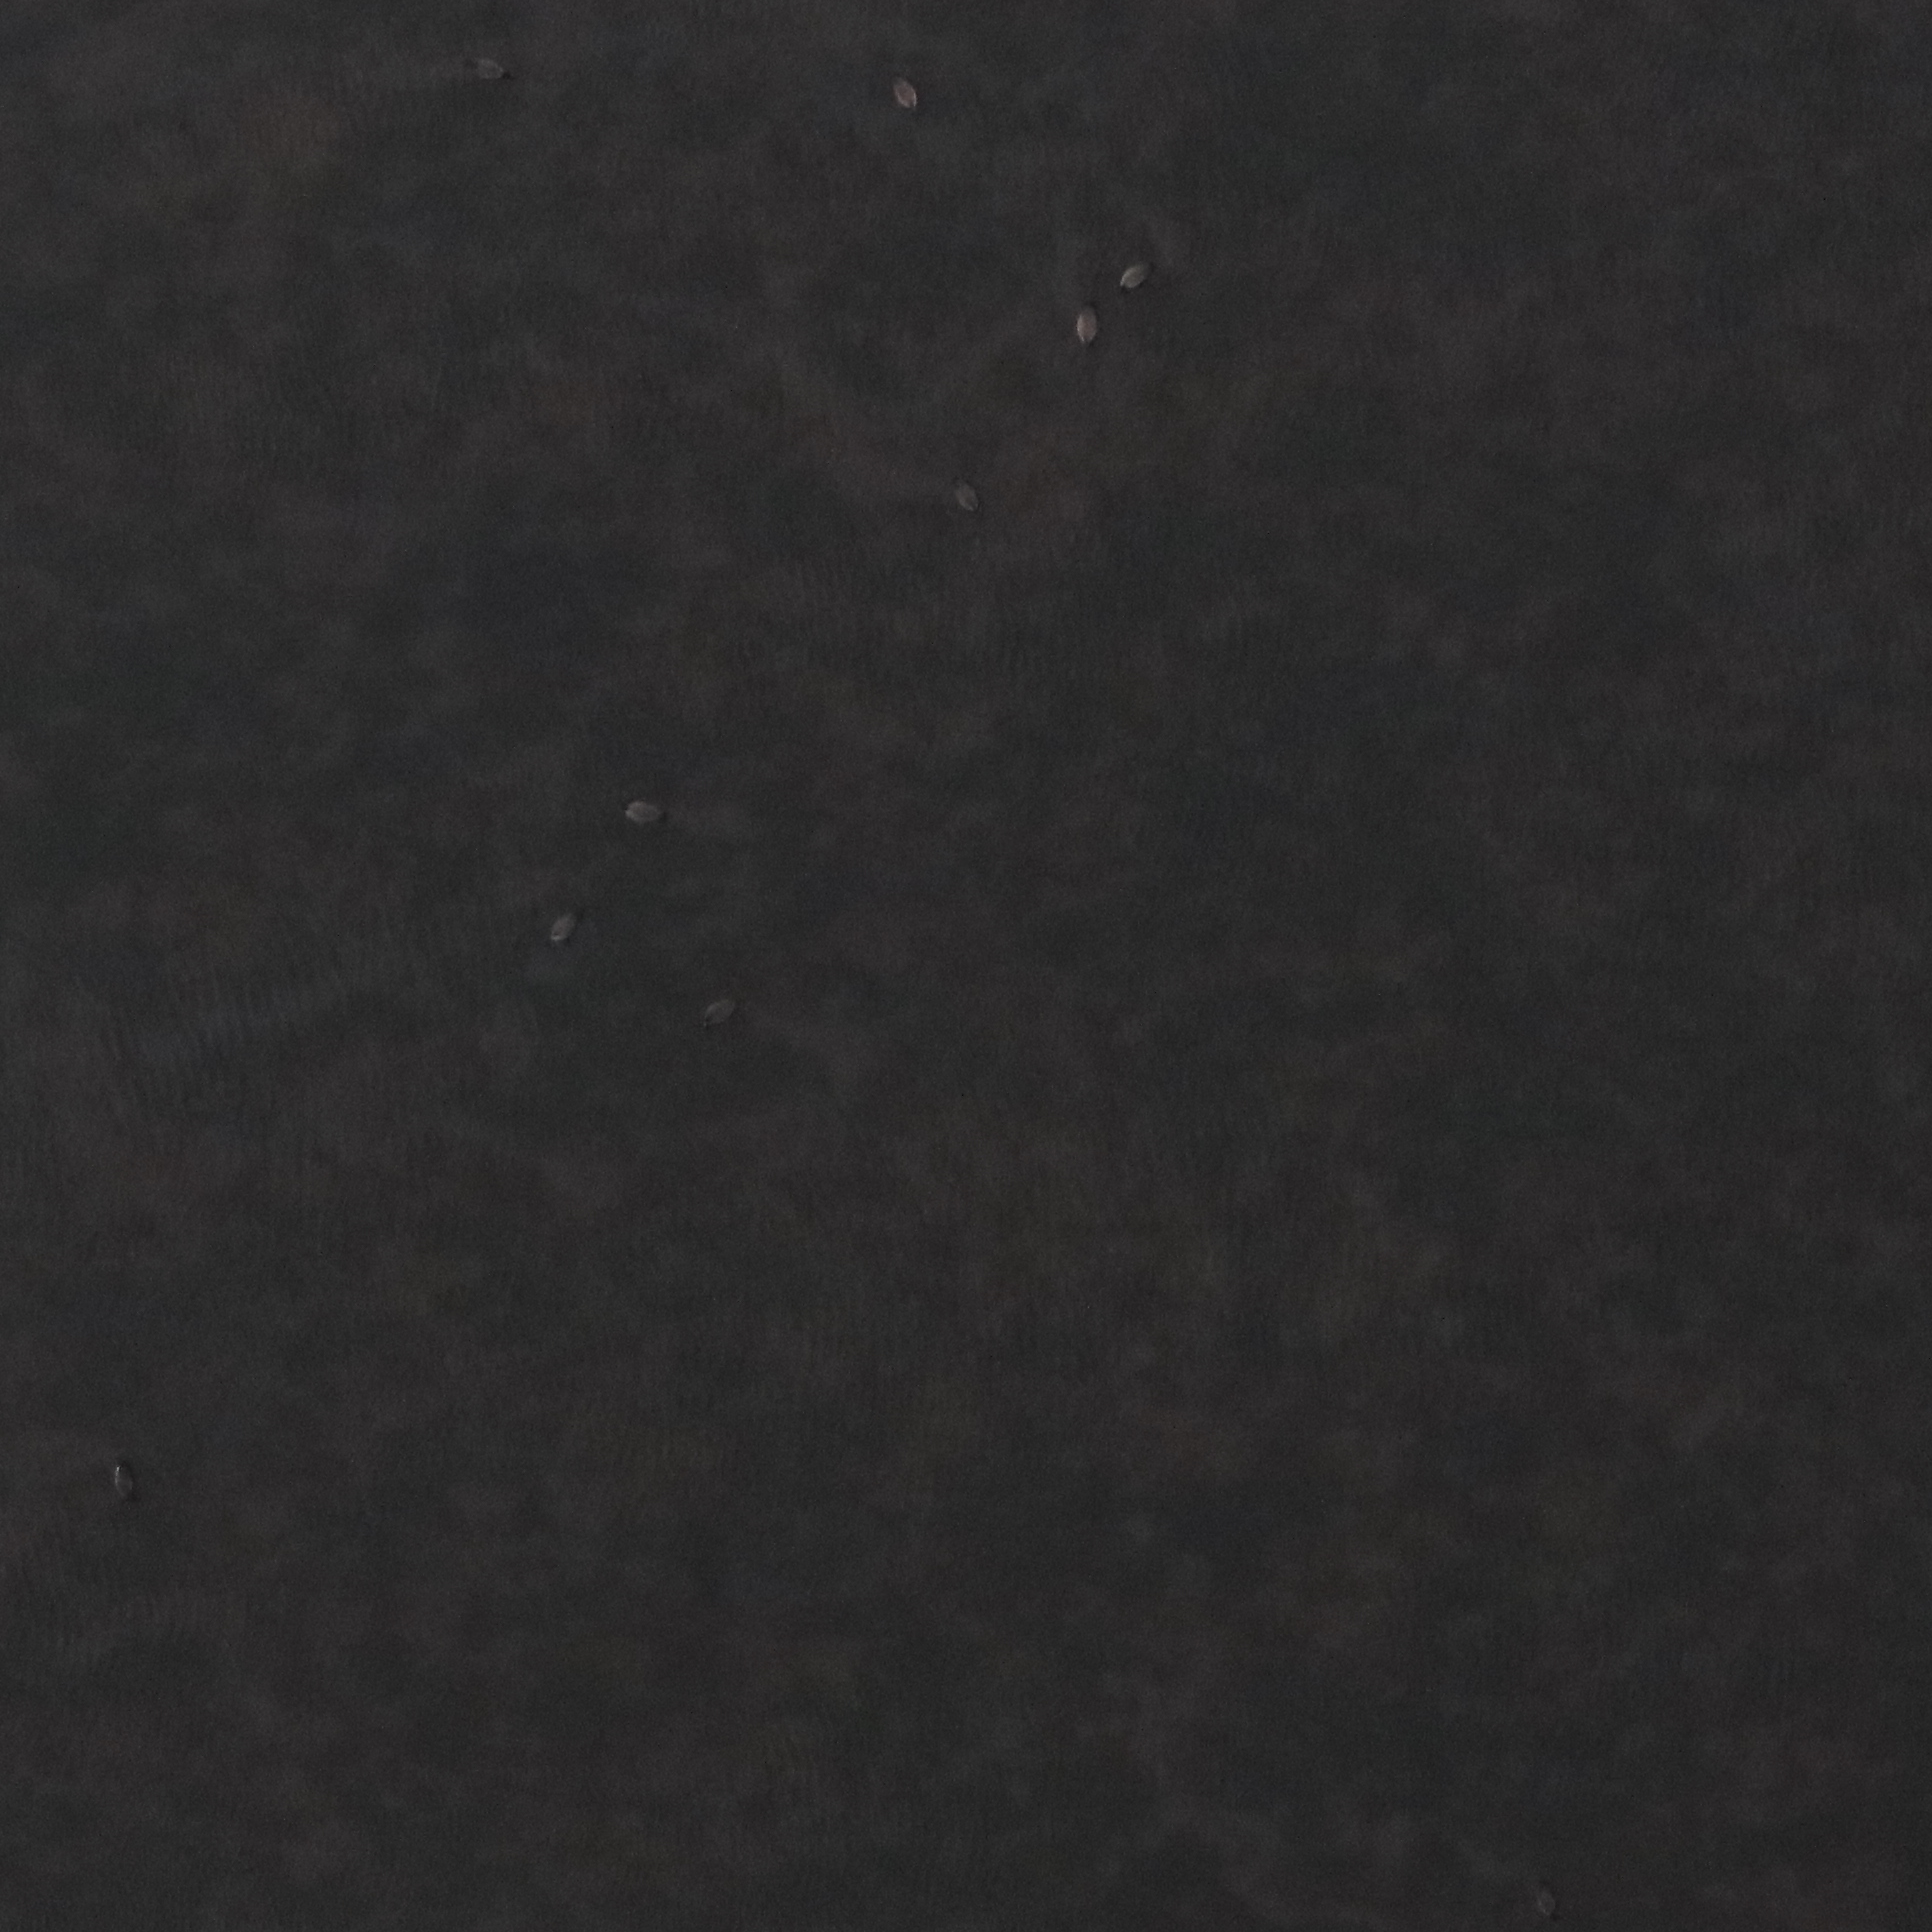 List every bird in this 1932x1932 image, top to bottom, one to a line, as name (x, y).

Canada goose (488, 70)
Canada goose (905, 91)
Canada goose (1134, 276)
Canada goose (1087, 325)
Canada goose (970, 497)
Canada goose (642, 813)
Canada goose (563, 930)
Canada goose (721, 1012)
Canada goose (122, 1480)
Canada goose (1550, 1898)